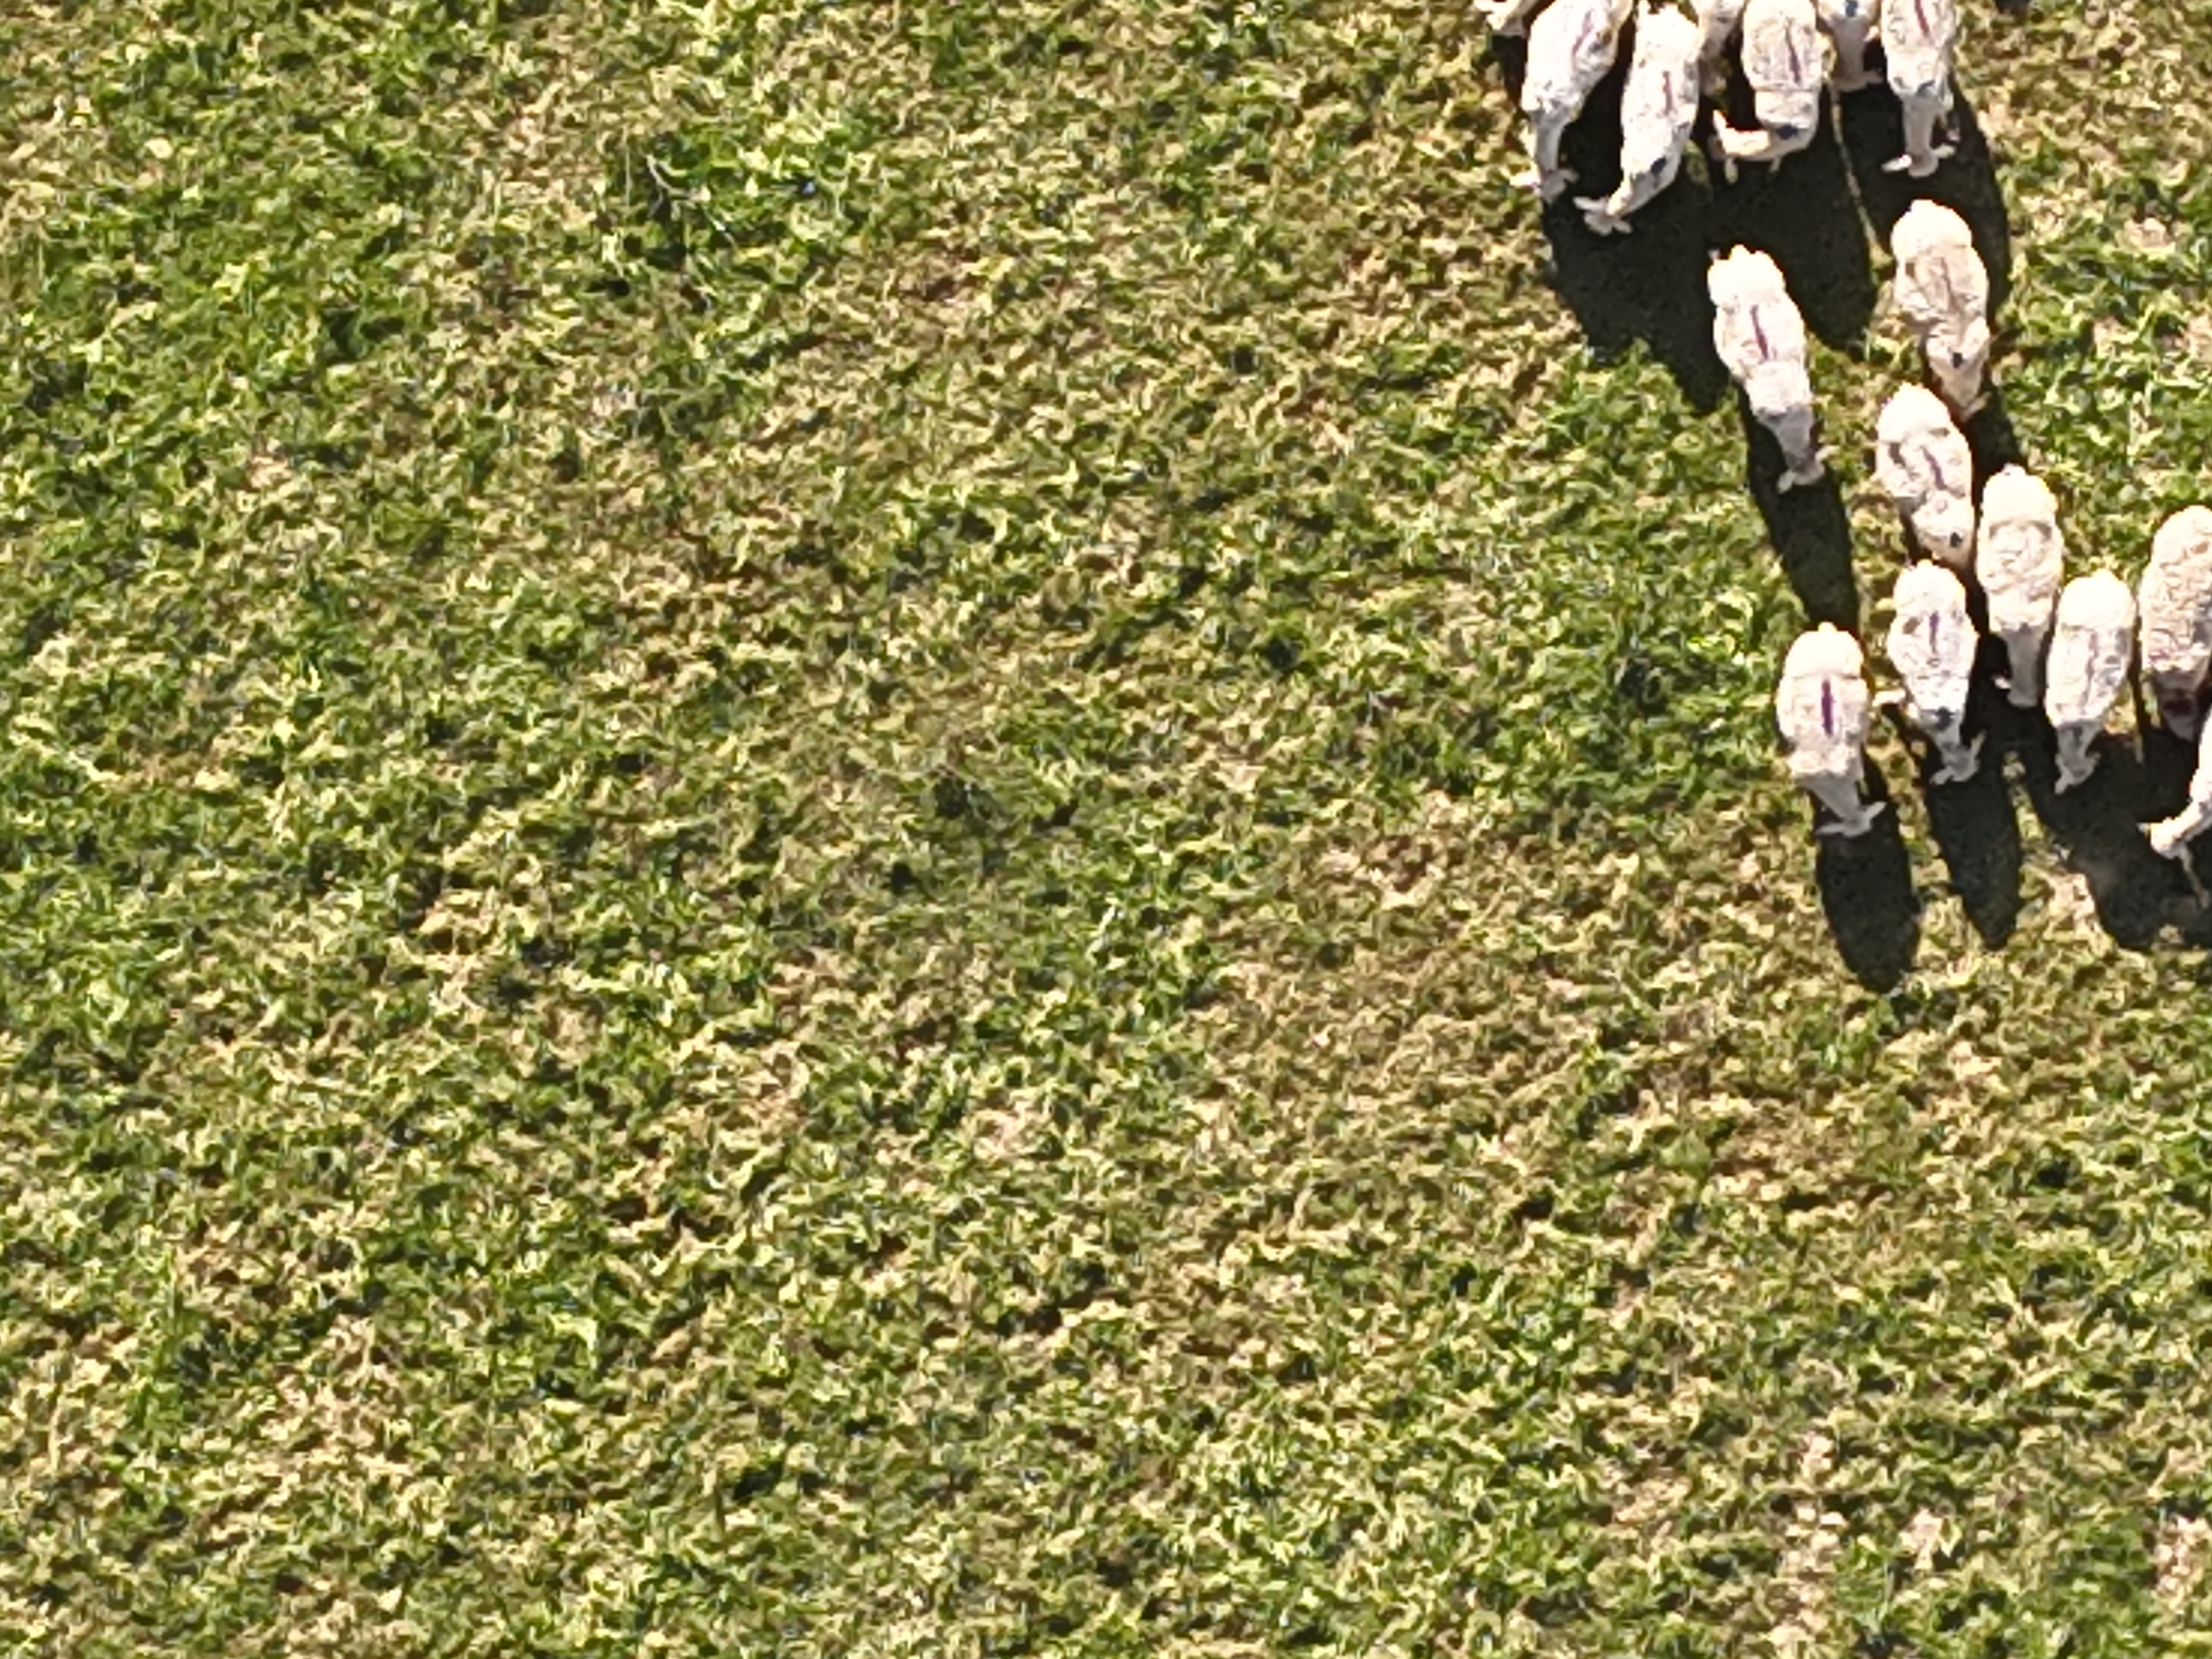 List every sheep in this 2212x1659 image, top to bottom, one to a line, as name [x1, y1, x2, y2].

sheep [1470, 0, 1541, 38]
sheep [1573, 0, 1748, 236]
sheep [1709, 0, 1831, 188]
sheep [1817, 0, 1885, 93]
sheep [1868, 0, 1962, 179]
sheep [1511, 1, 1623, 206]
sheep [1883, 196, 1997, 414]
sheep [1708, 242, 1836, 493]
sheep [1871, 383, 1978, 565]
sheep [1978, 459, 2067, 711]
sheep [2133, 504, 2212, 730]
sheep [1878, 558, 1983, 786]
sheep [2037, 571, 2141, 794]
sheep [1772, 618, 1893, 839]
sheep [2140, 711, 2209, 879]